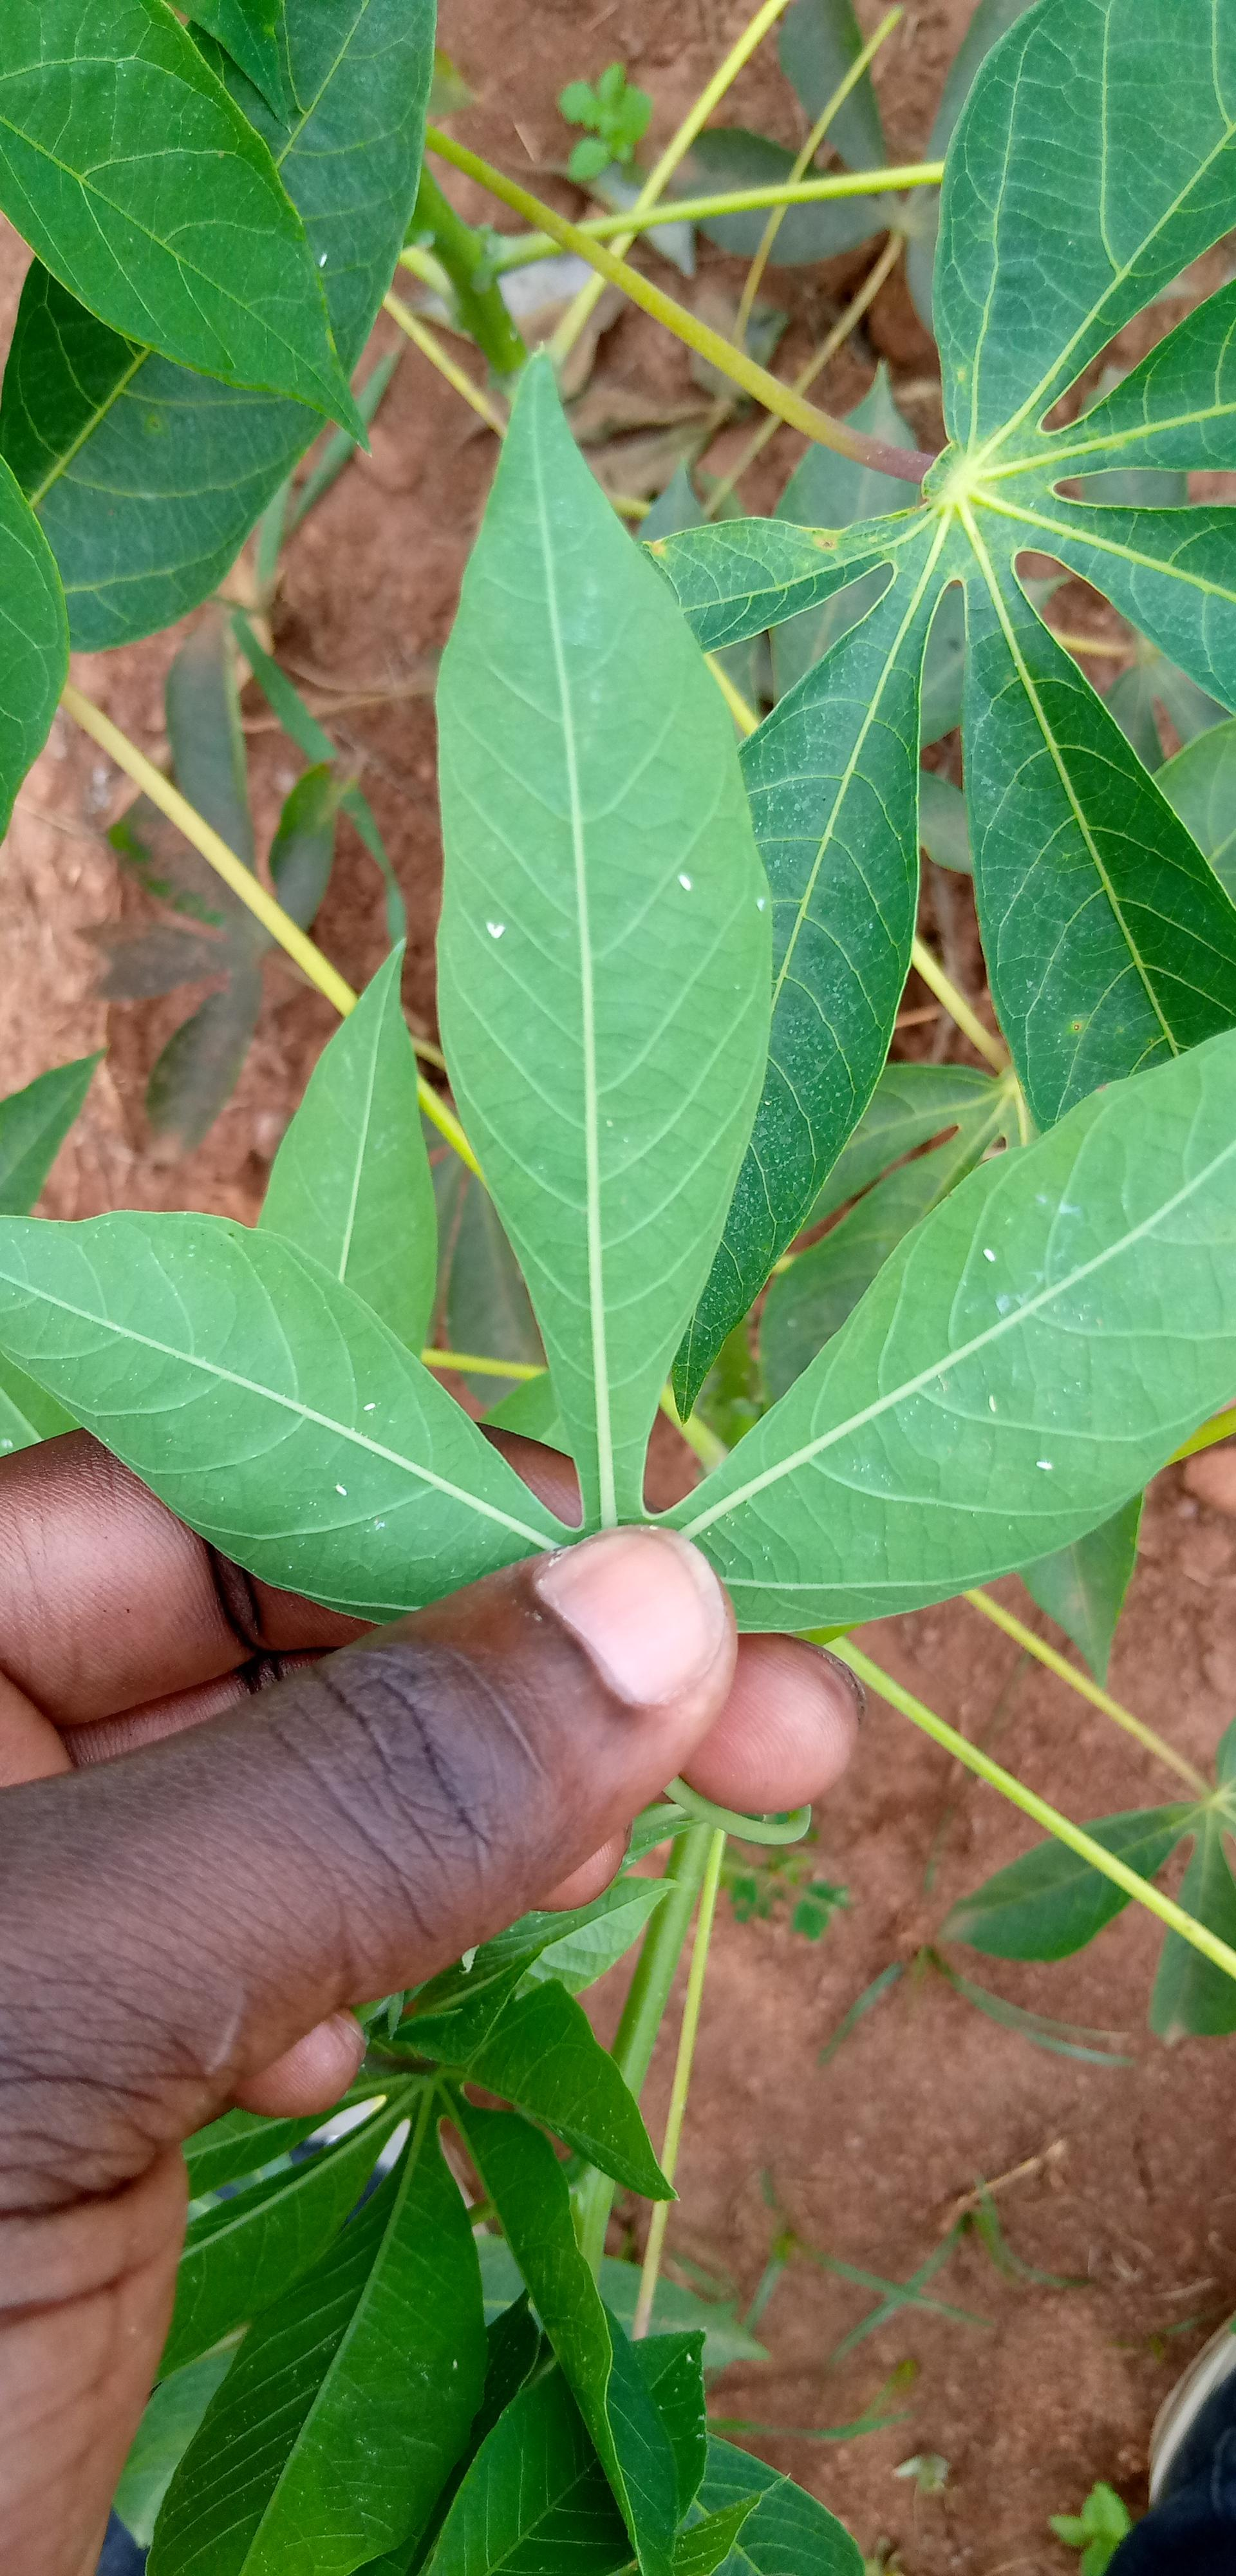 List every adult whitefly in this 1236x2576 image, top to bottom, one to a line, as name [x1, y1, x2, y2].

whitefly [675, 873, 695, 894]
whitefly [483, 920, 507, 941]
whitefly [981, 1245, 998, 1265]
whitefly [361, 1400, 379, 1414]
whitefly [1034, 1459, 1054, 1472]
whitefly [333, 1482, 350, 1499]